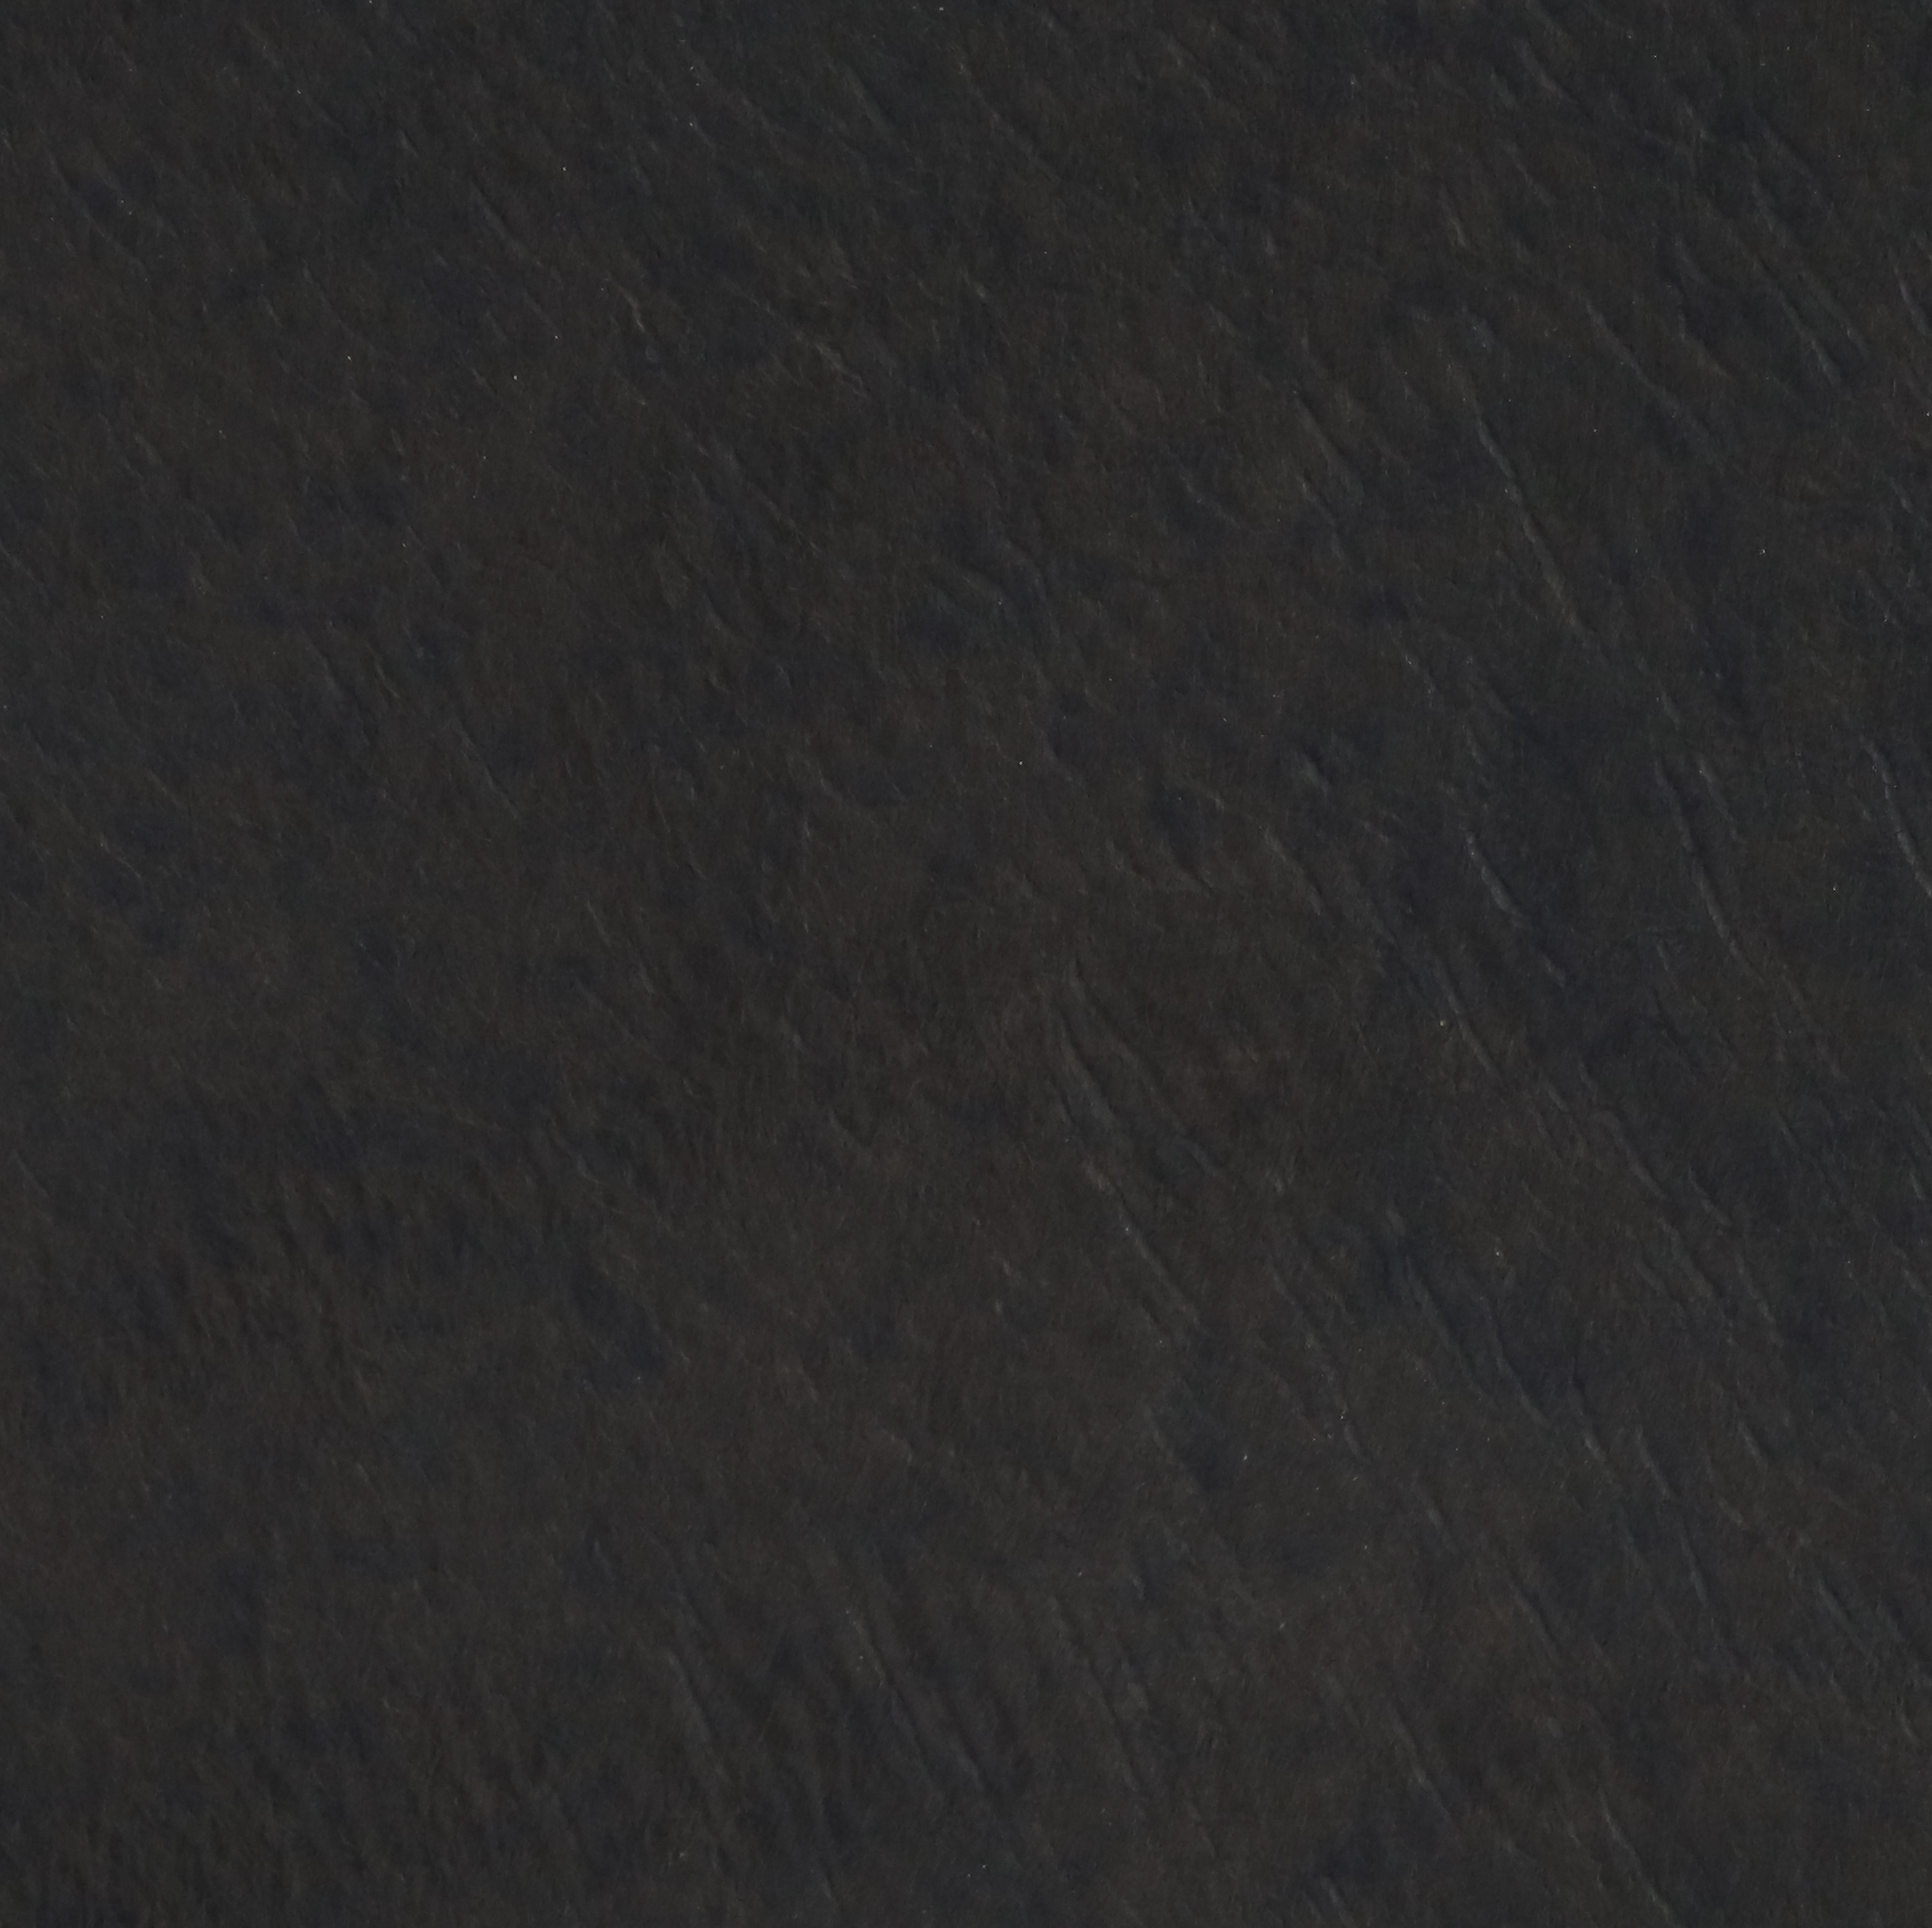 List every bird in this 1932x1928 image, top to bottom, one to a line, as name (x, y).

None